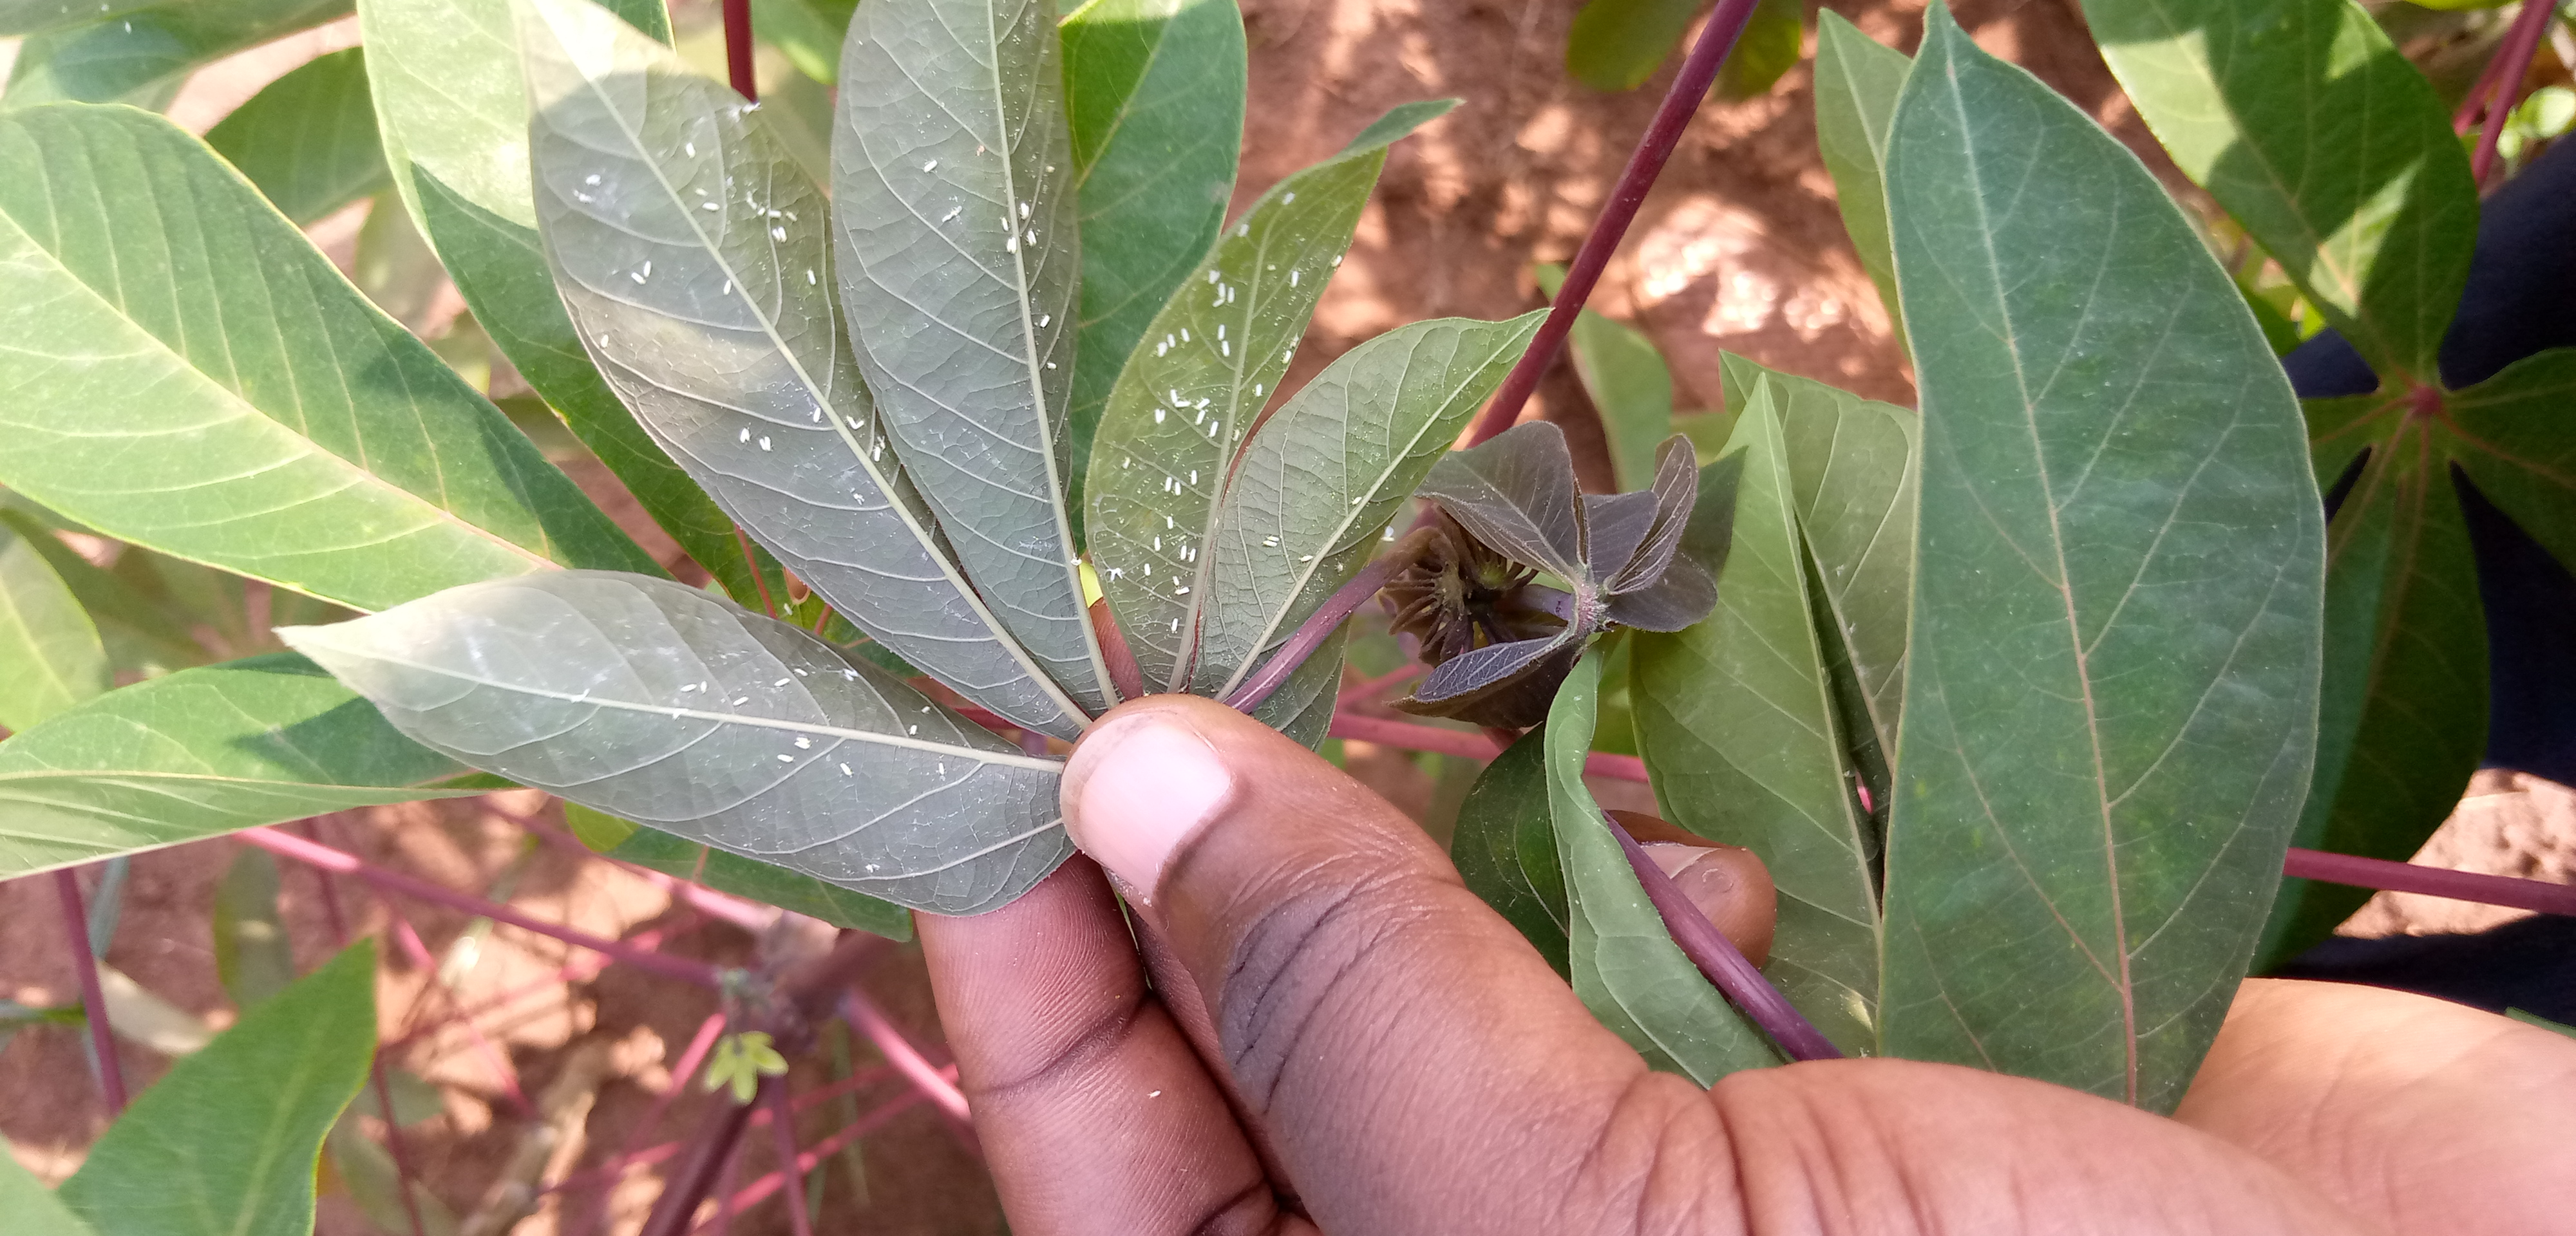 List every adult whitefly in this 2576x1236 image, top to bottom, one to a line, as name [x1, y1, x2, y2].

whitefly [122, 19, 134, 35]
whitefly [739, 98, 764, 115]
whitefly [683, 142, 699, 158]
whitefly [920, 157, 940, 175]
whitefly [1044, 162, 1056, 177]
whitefly [585, 173, 602, 189]
whitefly [694, 186, 709, 198]
whitefly [1282, 189, 1296, 207]
whitefly [573, 190, 598, 205]
whitefly [1018, 198, 1034, 220]
whitefly [699, 201, 721, 212]
whitefly [940, 203, 963, 225]
whitefly [755, 205, 766, 217]
whitefly [768, 209, 783, 220]
whitefly [787, 210, 799, 222]
whitefly [999, 214, 1012, 232]
whitefly [1237, 221, 1250, 240]
whitefly [778, 226, 789, 243]
whitefly [772, 227, 781, 243]
whitefly [1026, 229, 1039, 248]
whitefly [1005, 235, 1020, 257]
whitefly [1331, 253, 1344, 270]
whitefly [642, 259, 652, 279]
whitefly [806, 267, 820, 287]
whitefly [1207, 267, 1222, 285]
whitefly [1286, 268, 1305, 290]
whitefly [630, 270, 647, 286]
whitefly [722, 277, 734, 297]
whitefly [1217, 281, 1226, 298]
whitefly [1227, 285, 1236, 305]
whitefly [1211, 297, 1227, 311]
whitefly [1038, 313, 1053, 329]
whitefly [1216, 321, 1227, 340]
whitefly [1179, 326, 1193, 344]
whitefly [1165, 330, 1178, 350]
whitefly [598, 332, 614, 350]
whitefly [1220, 339, 1233, 359]
whitefly [1156, 341, 1167, 360]
whitefly [1280, 348, 1294, 366]
whitefly [1044, 360, 1059, 371]
whitefly [1253, 380, 1266, 398]
whitefly [1168, 387, 1180, 402]
whitefly [1197, 397, 1211, 409]
whitefly [1173, 400, 1193, 409]
whitefly [811, 405, 823, 425]
whitefly [1153, 406, 1162, 426]
whitefly [1159, 407, 1168, 422]
whitefly [1195, 408, 1207, 428]
whitefly [844, 413, 856, 430]
whitefly [856, 417, 867, 431]
whitefly [1207, 417, 1219, 440]
whitefly [737, 426, 754, 445]
whitefly [1231, 427, 1240, 444]
whitefly [764, 434, 774, 454]
whitefly [875, 434, 889, 451]
whitefly [758, 436, 764, 451]
whitefly [872, 444, 884, 464]
whitefly [1121, 455, 1132, 471]
whitefly [1189, 467, 1200, 486]
whitefly [1162, 474, 1174, 494]
whitefly [1173, 479, 1182, 498]
whitefly [1350, 494, 1363, 507]
whitefly [1164, 513, 1177, 530]
whitefly [1379, 524, 1399, 543]
whitefly [1153, 533, 1162, 553]
whitefly [1265, 534, 1283, 543]
whitefly [1261, 539, 1280, 550]
whitefly [1179, 543, 1187, 562]
whitefly [1188, 546, 1198, 565]
whitefly [1067, 550, 1085, 566]
whitefly [1297, 551, 1313, 564]
whitefly [1333, 561, 1347, 576]
whitefly [1142, 562, 1153, 577]
whitefly [1102, 565, 1125, 583]
whitefly [1171, 574, 1182, 586]
whitefly [1173, 586, 1192, 596]
whitefly [782, 601, 796, 616]
whitefly [1169, 615, 1181, 634]
whitefly [792, 666, 811, 678]
whitefly [841, 666, 862, 682]
whitefly [772, 677, 792, 689]
whitefly [699, 679, 710, 696]
whitefly [677, 680, 697, 692]
whitefly [731, 695, 750, 708]
whitefly [919, 704, 932, 716]
whitefly [907, 722, 920, 737]
whitefly [795, 735, 811, 742]
whitefly [794, 740, 811, 750]
whitefly [775, 752, 795, 764]
whitefly [937, 760, 947, 776]
whitefly [838, 760, 854, 777]
whitefly [865, 862, 874, 874]
whitefly [1147, 1089, 1163, 1101]